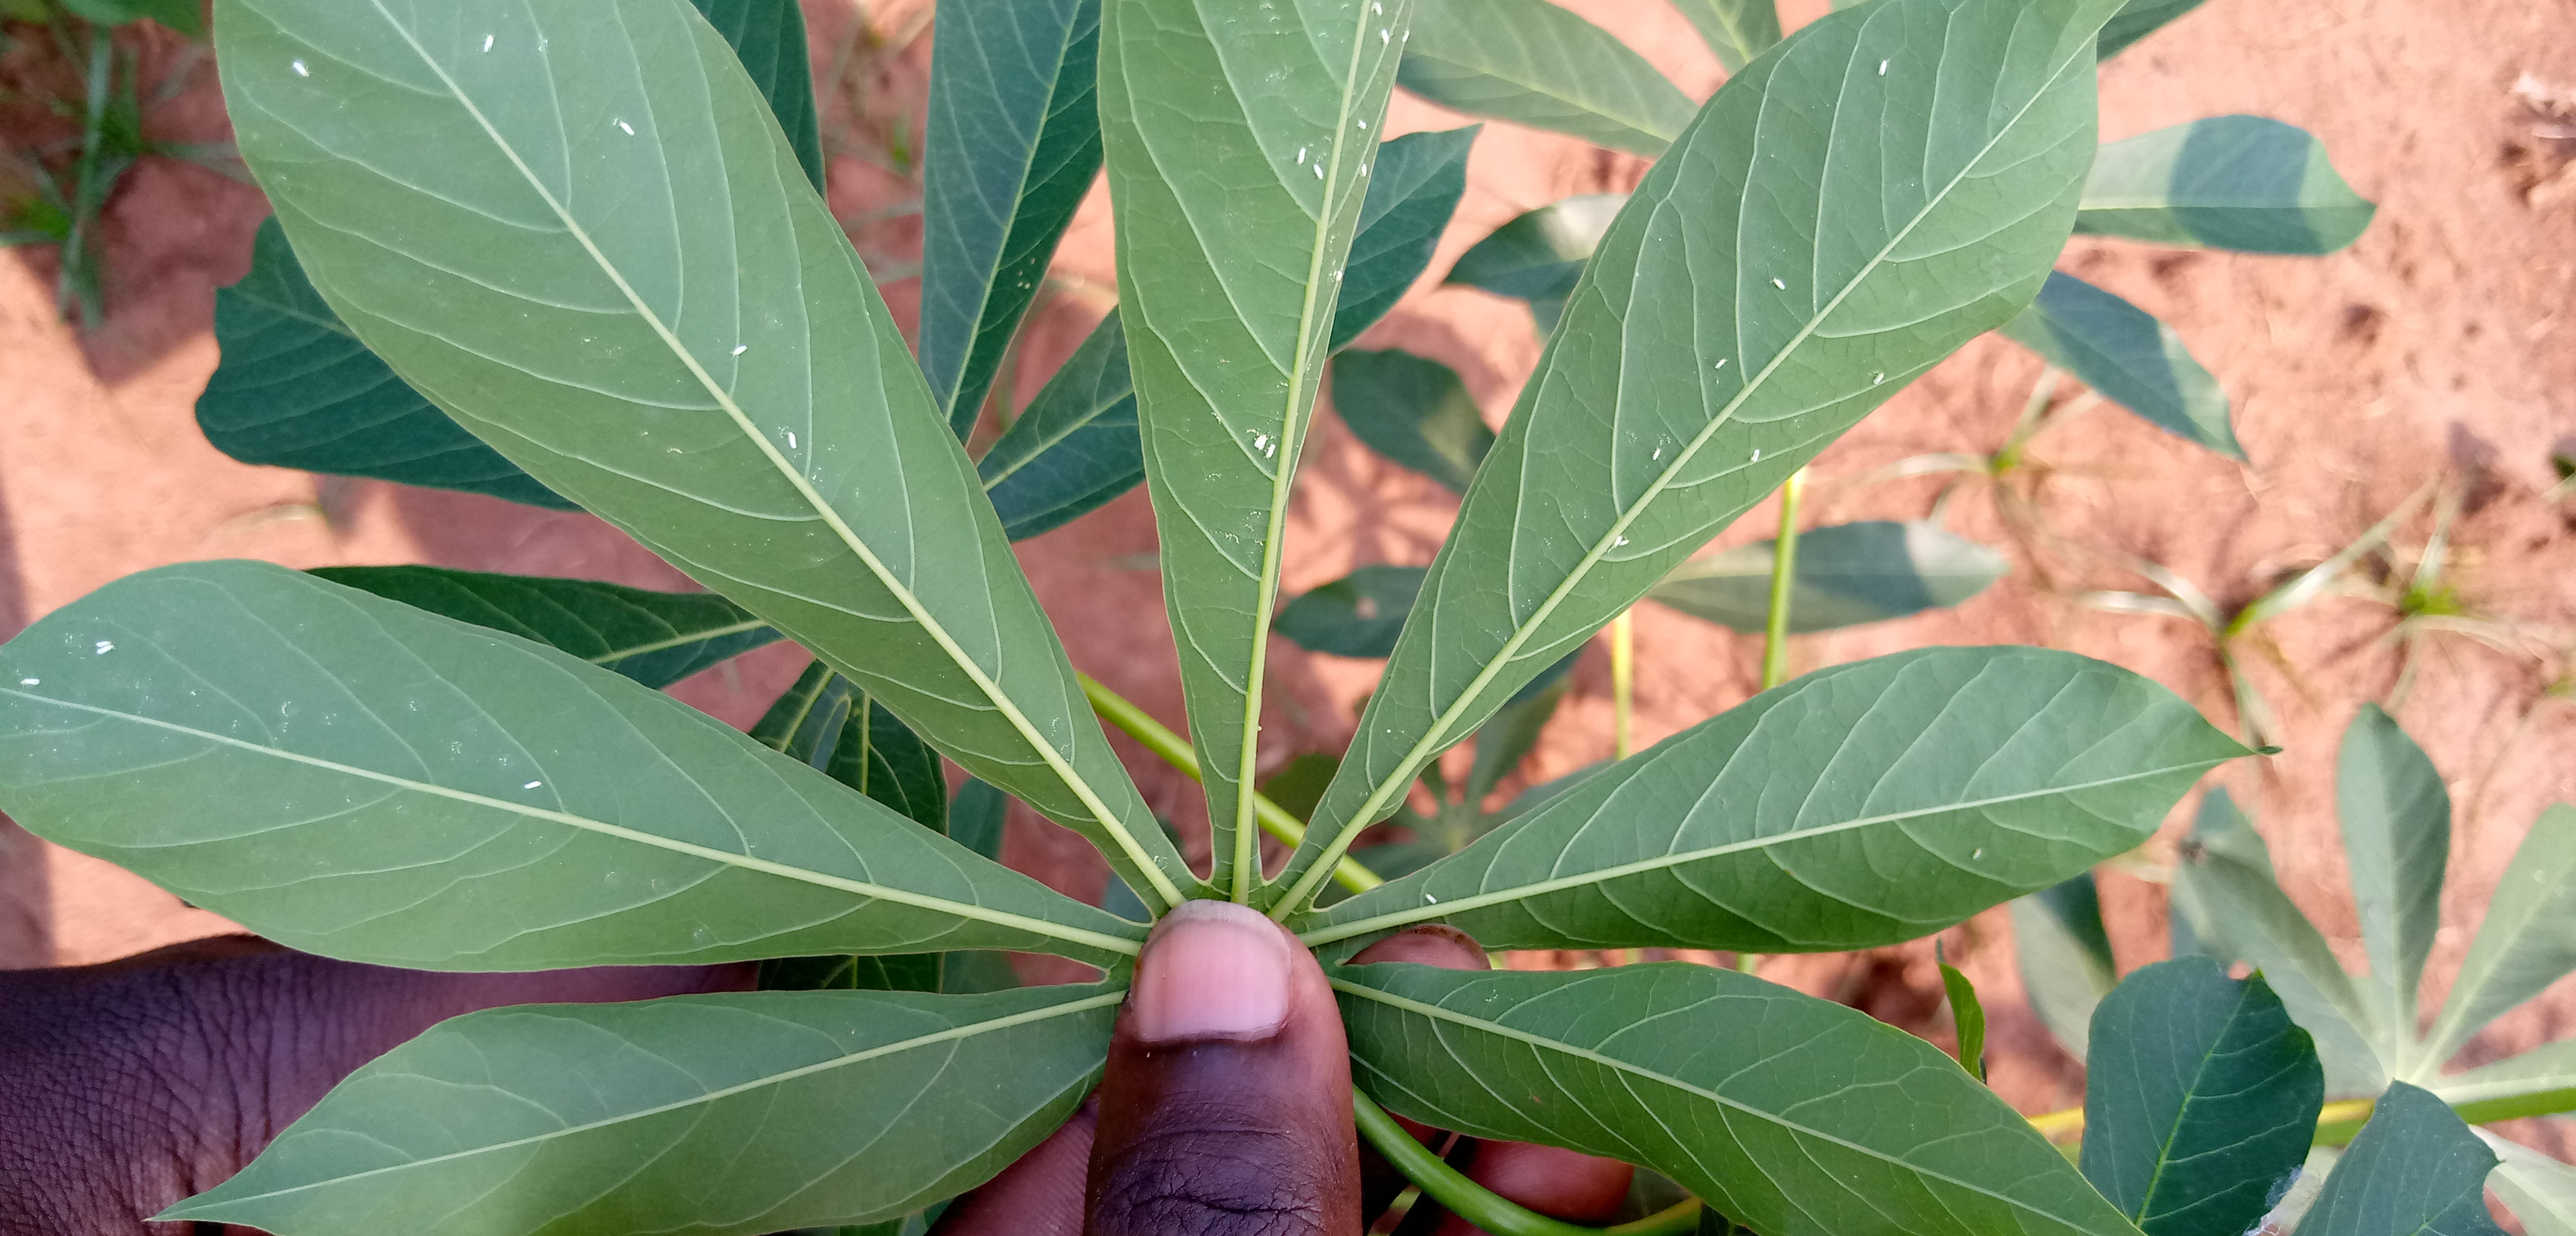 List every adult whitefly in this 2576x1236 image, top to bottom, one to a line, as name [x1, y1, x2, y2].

whitefly [1371, 1, 1385, 16]
whitefly [1380, 27, 1390, 46]
whitefly [1401, 28, 1410, 43]
whitefly [482, 33, 495, 55]
whitefly [291, 59, 310, 80]
whitefly [1877, 59, 1889, 77]
whitefly [1356, 118, 1368, 131]
whitefly [618, 119, 637, 137]
whitefly [1296, 146, 1307, 165]
whitefly [1312, 163, 1325, 182]
whitefly [1360, 163, 1368, 178]
whitefly [1334, 269, 1345, 283]
whitefly [1771, 276, 1786, 292]
whitefly [730, 344, 750, 357]
whitefly [1713, 357, 1730, 370]
whitefly [1871, 370, 1885, 386]
whitefly [787, 430, 799, 450]
whitefly [1253, 432, 1268, 451]
whitefly [1265, 442, 1277, 460]
whitefly [1651, 447, 1662, 462]
whitefly [1748, 447, 1761, 464]
whitefly [1611, 534, 1630, 550]
whitefly [93, 639, 113, 646]
whitefly [95, 646, 116, 655]
whitefly [19, 676, 41, 688]
whitefly [523, 780, 543, 790]
whitefly [1971, 847, 1983, 861]
whitefly [1424, 892, 1439, 906]